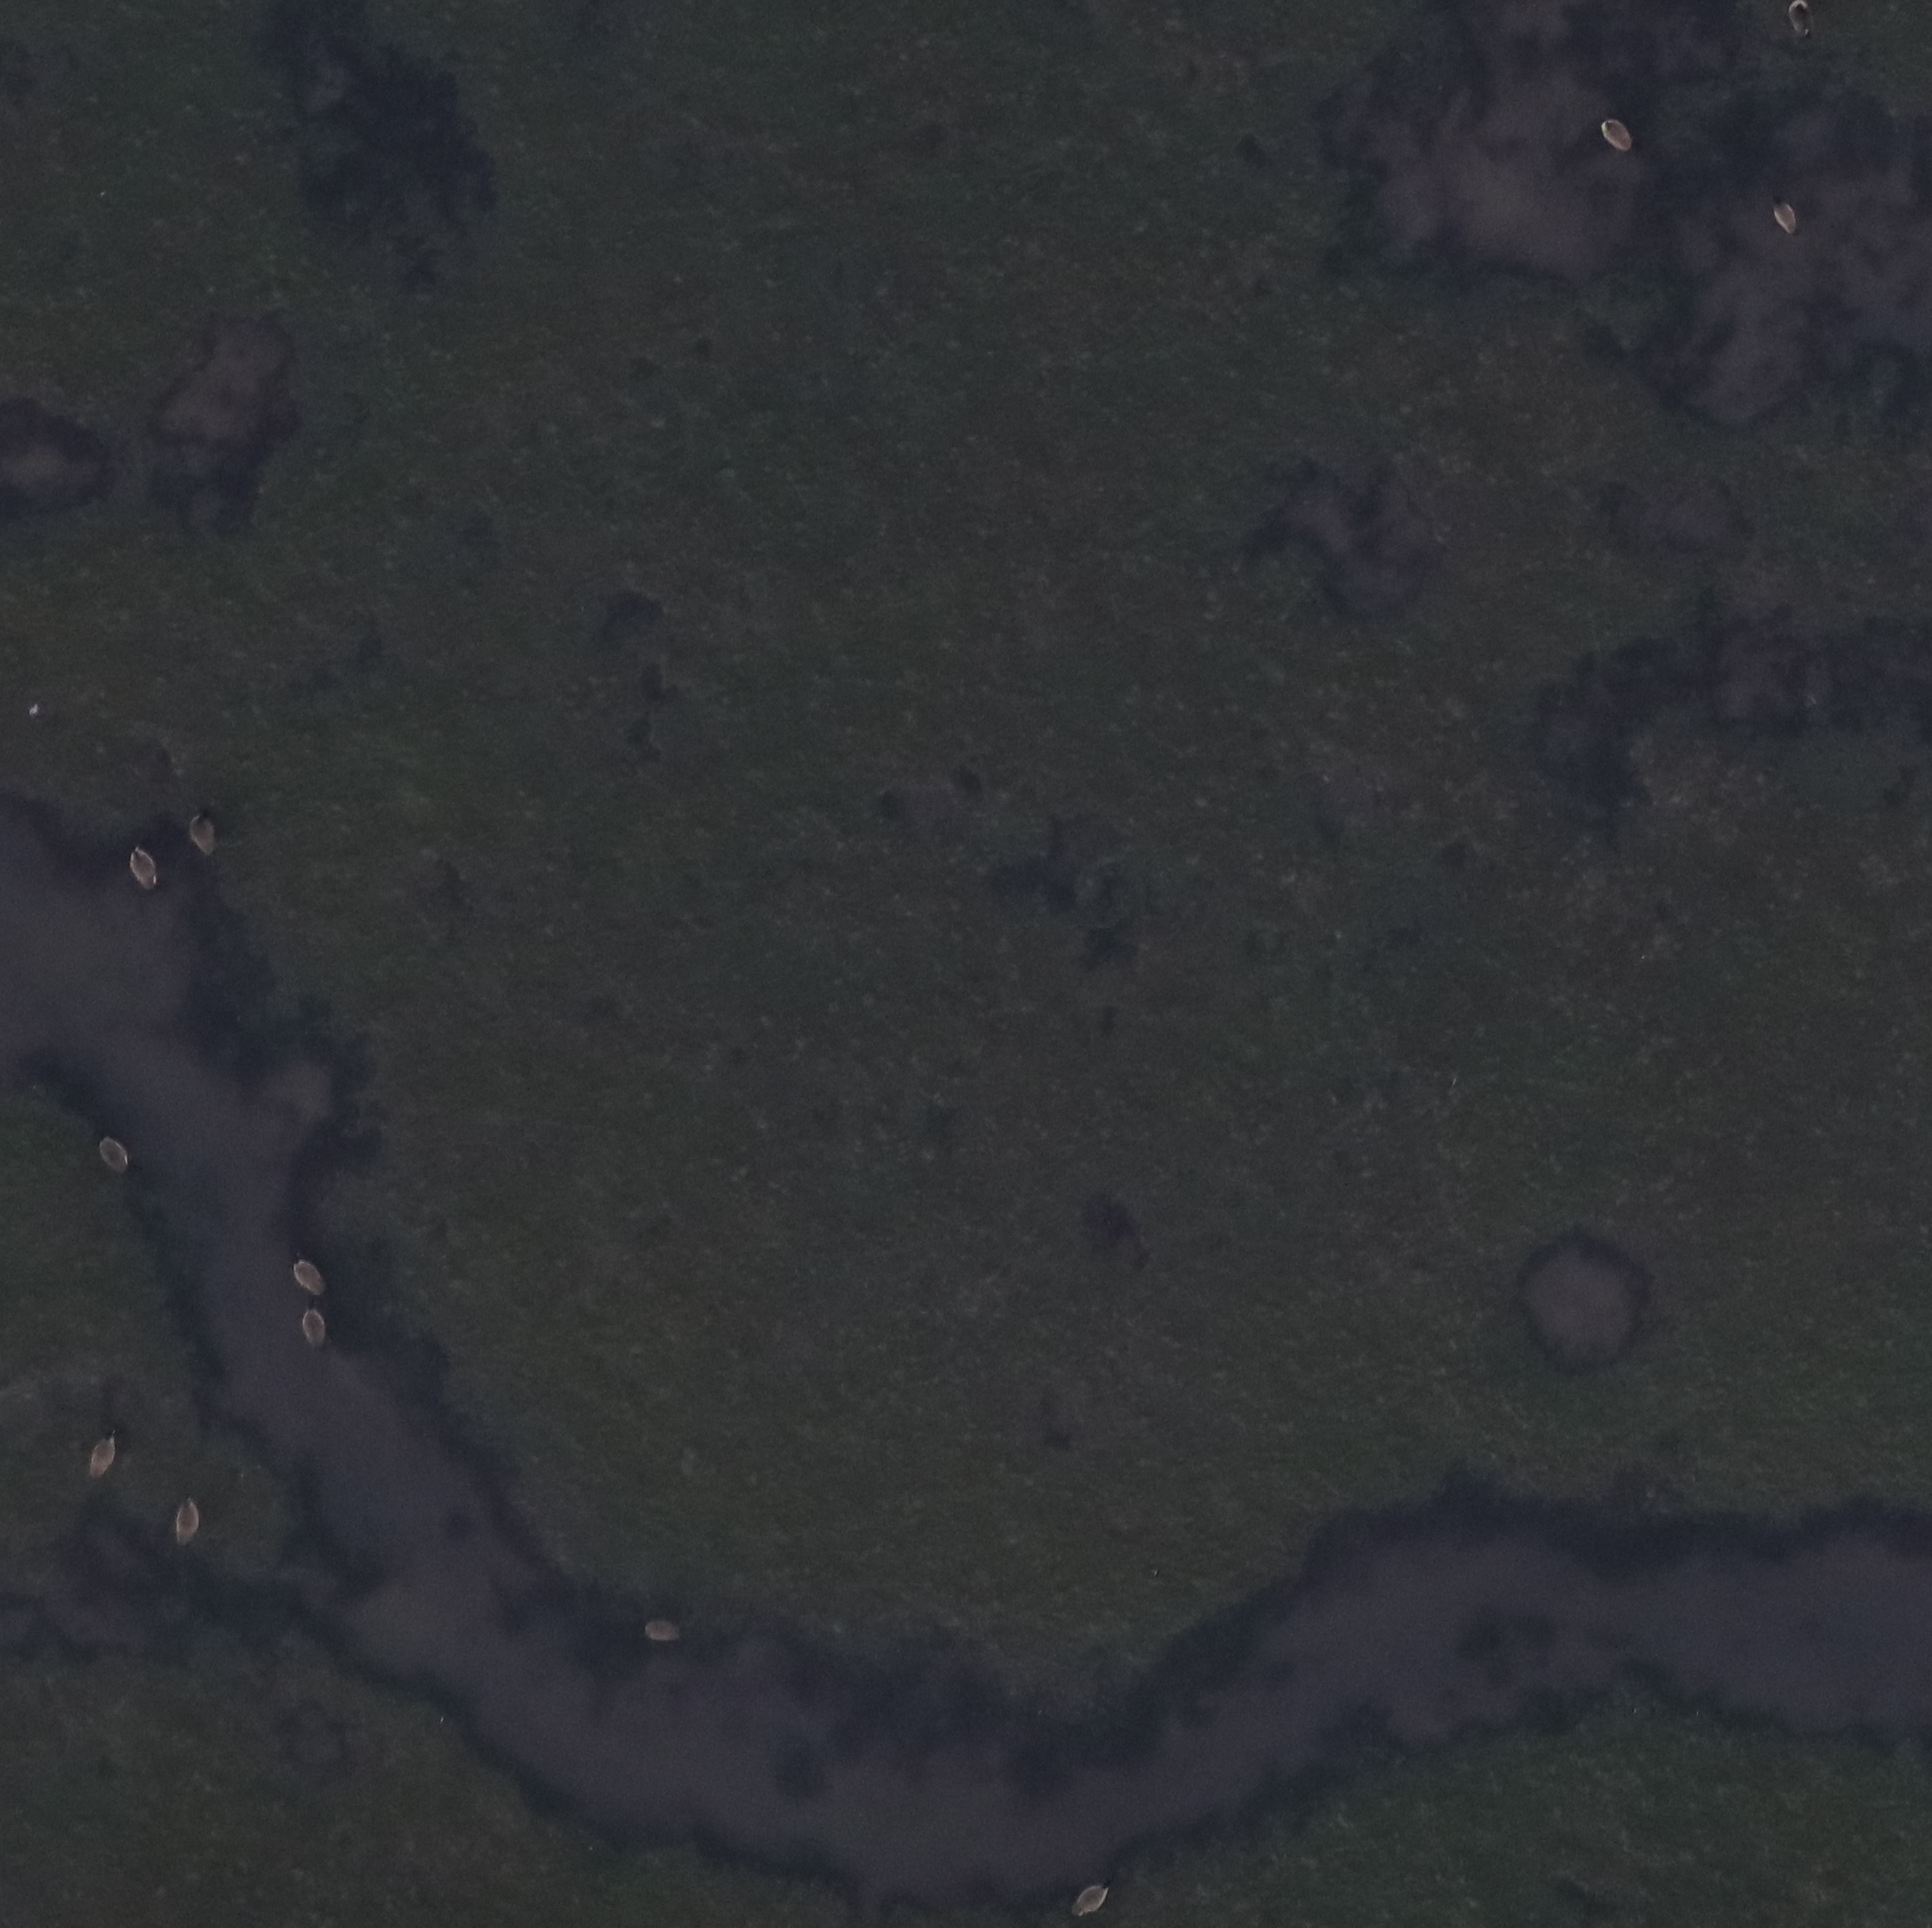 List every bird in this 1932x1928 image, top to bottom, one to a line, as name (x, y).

Canada goose (1800, 18)
Canada goose (1619, 134)
Canada goose (1787, 214)
Canada goose (202, 834)
Canada goose (143, 868)
Canada goose (113, 1153)
Canada goose (310, 1277)
Canada goose (315, 1327)
Canada goose (103, 1456)
Canada goose (187, 1520)
Canada goose (663, 1628)
Canada goose (1090, 1902)